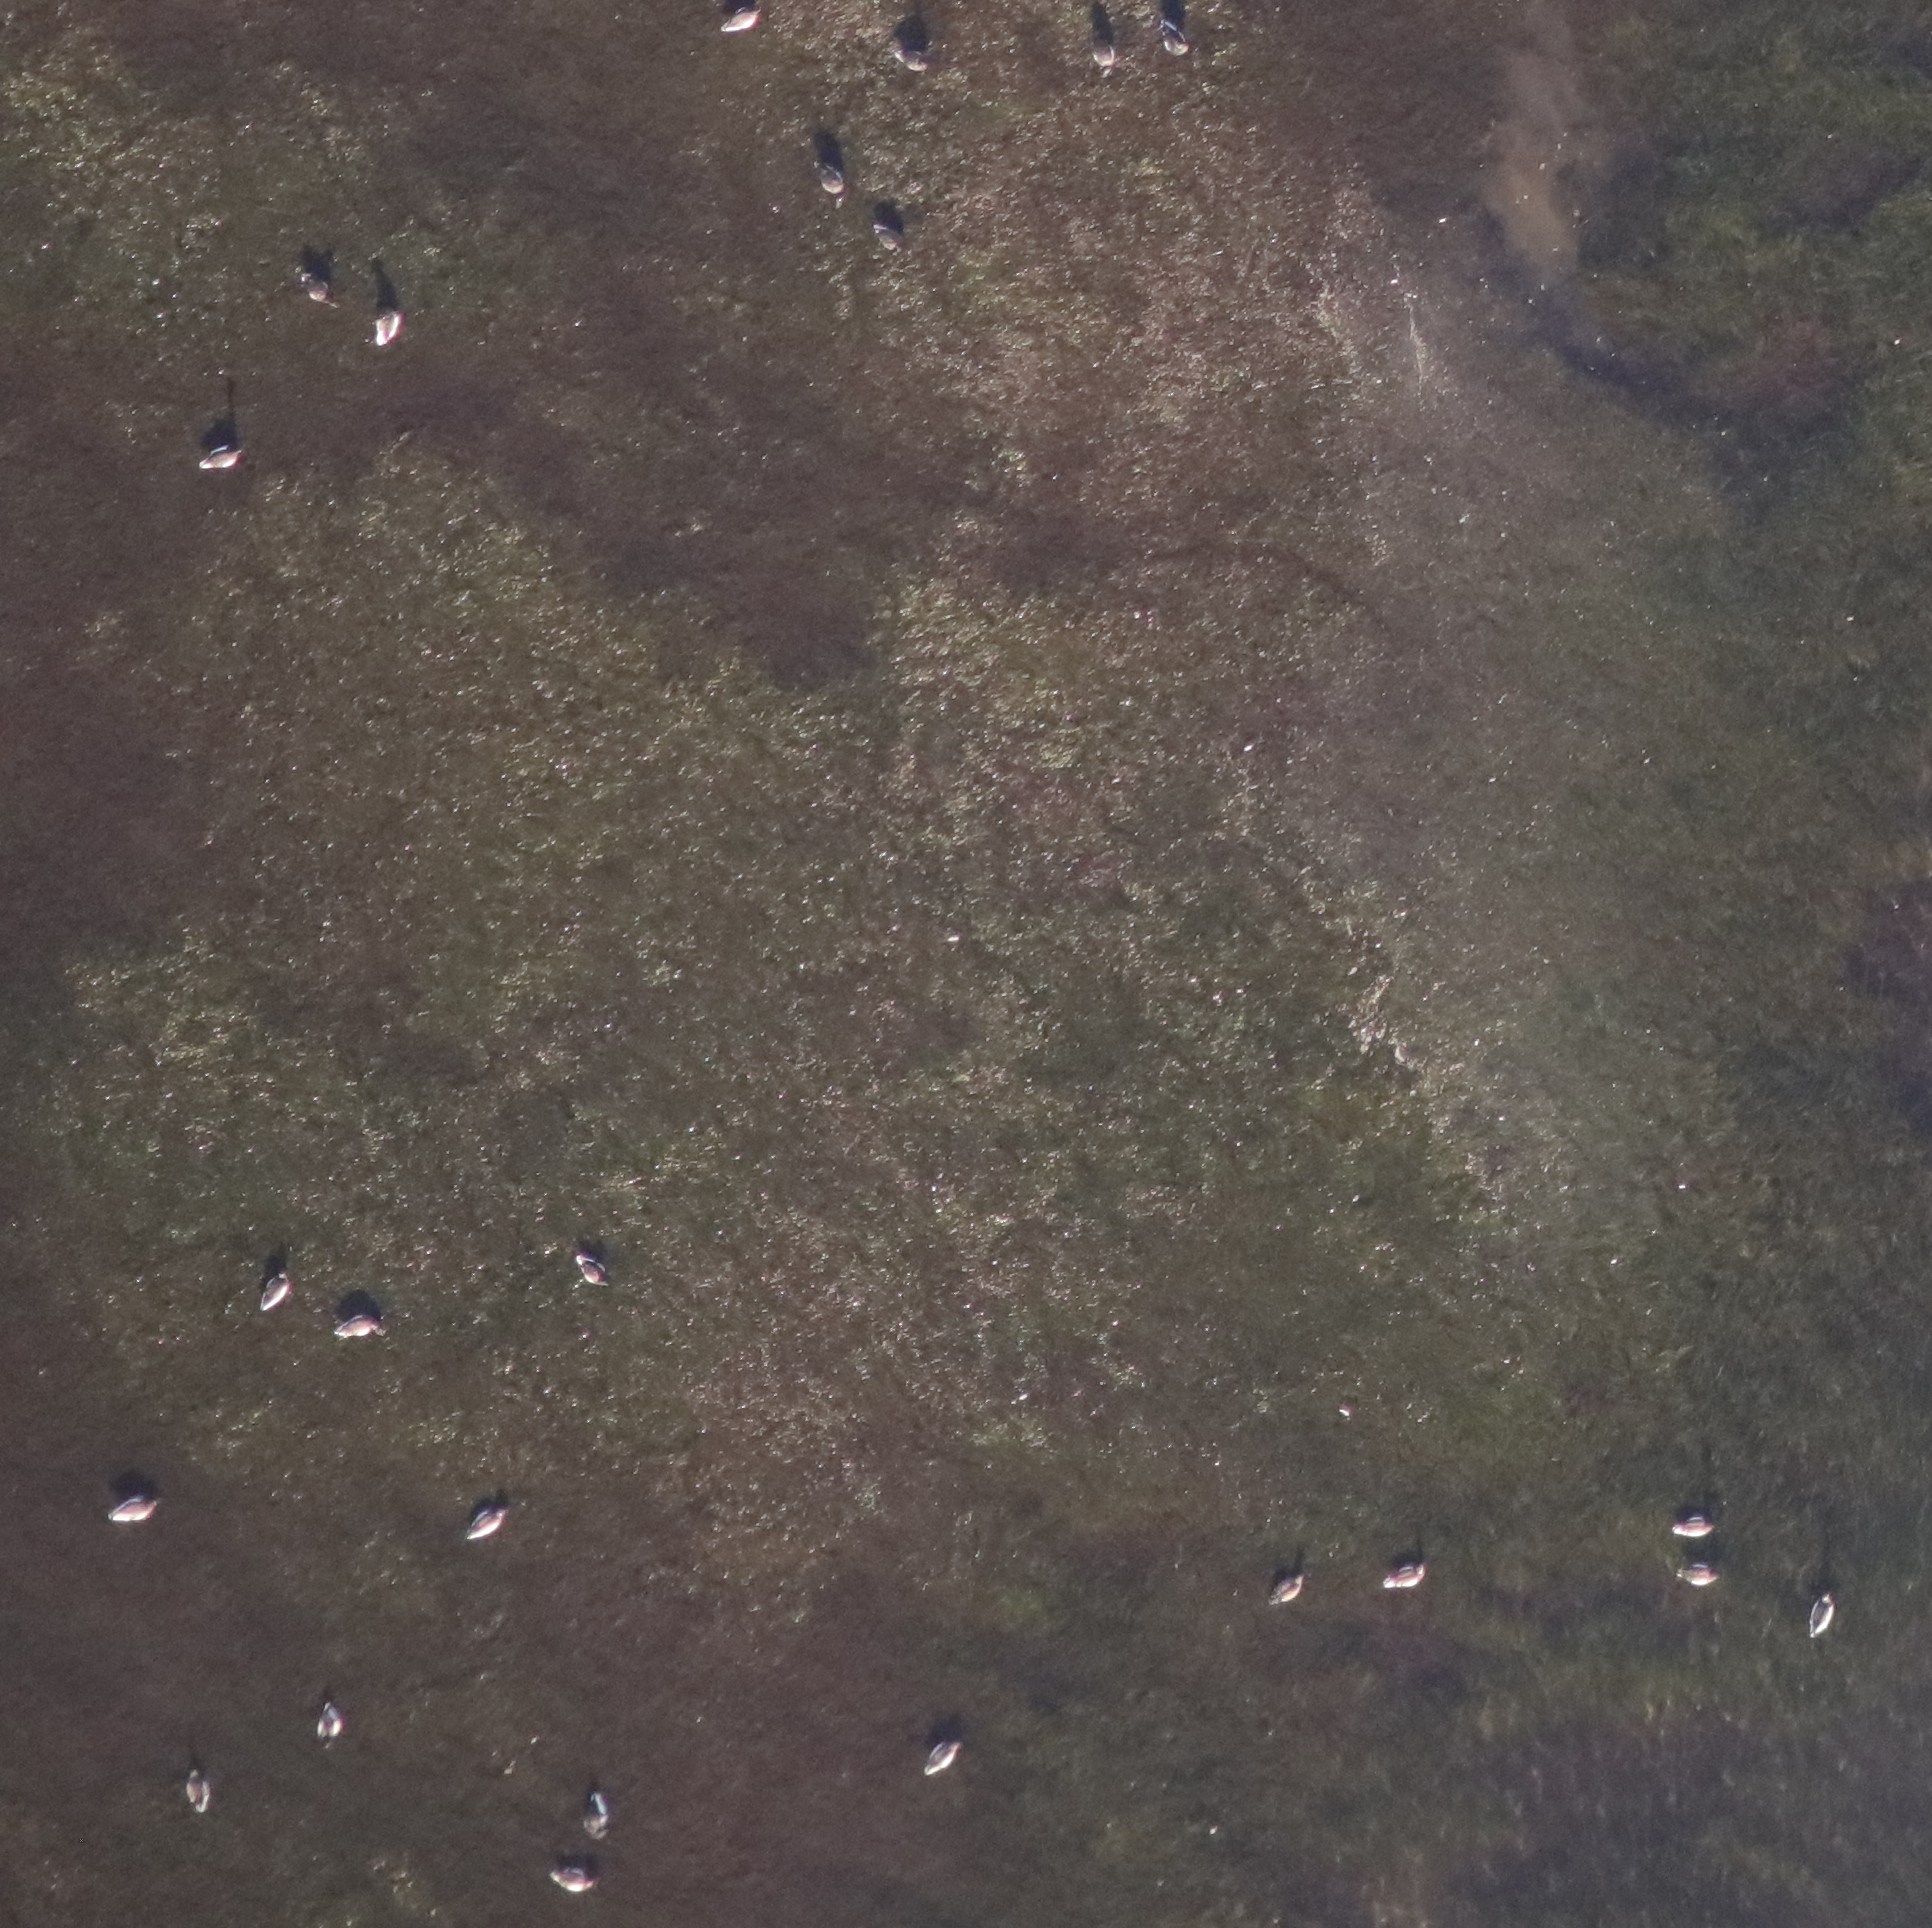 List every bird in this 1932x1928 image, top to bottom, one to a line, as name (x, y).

brant (740, 18)
brant (1173, 41)
brant (1100, 59)
brant (917, 60)
brant (832, 181)
brant (892, 237)
brant (318, 286)
brant (389, 325)
brant (223, 457)
brant (593, 1269)
brant (274, 1291)
brant (359, 1325)
brant (134, 1507)
brant (486, 1522)
brant (1696, 1524)
brant (1406, 1573)
brant (1698, 1573)
brant (1288, 1587)
brant (1823, 1614)
brant (331, 1724)
brant (942, 1755)
brant (198, 1790)
brant (593, 1817)
brant (573, 1877)